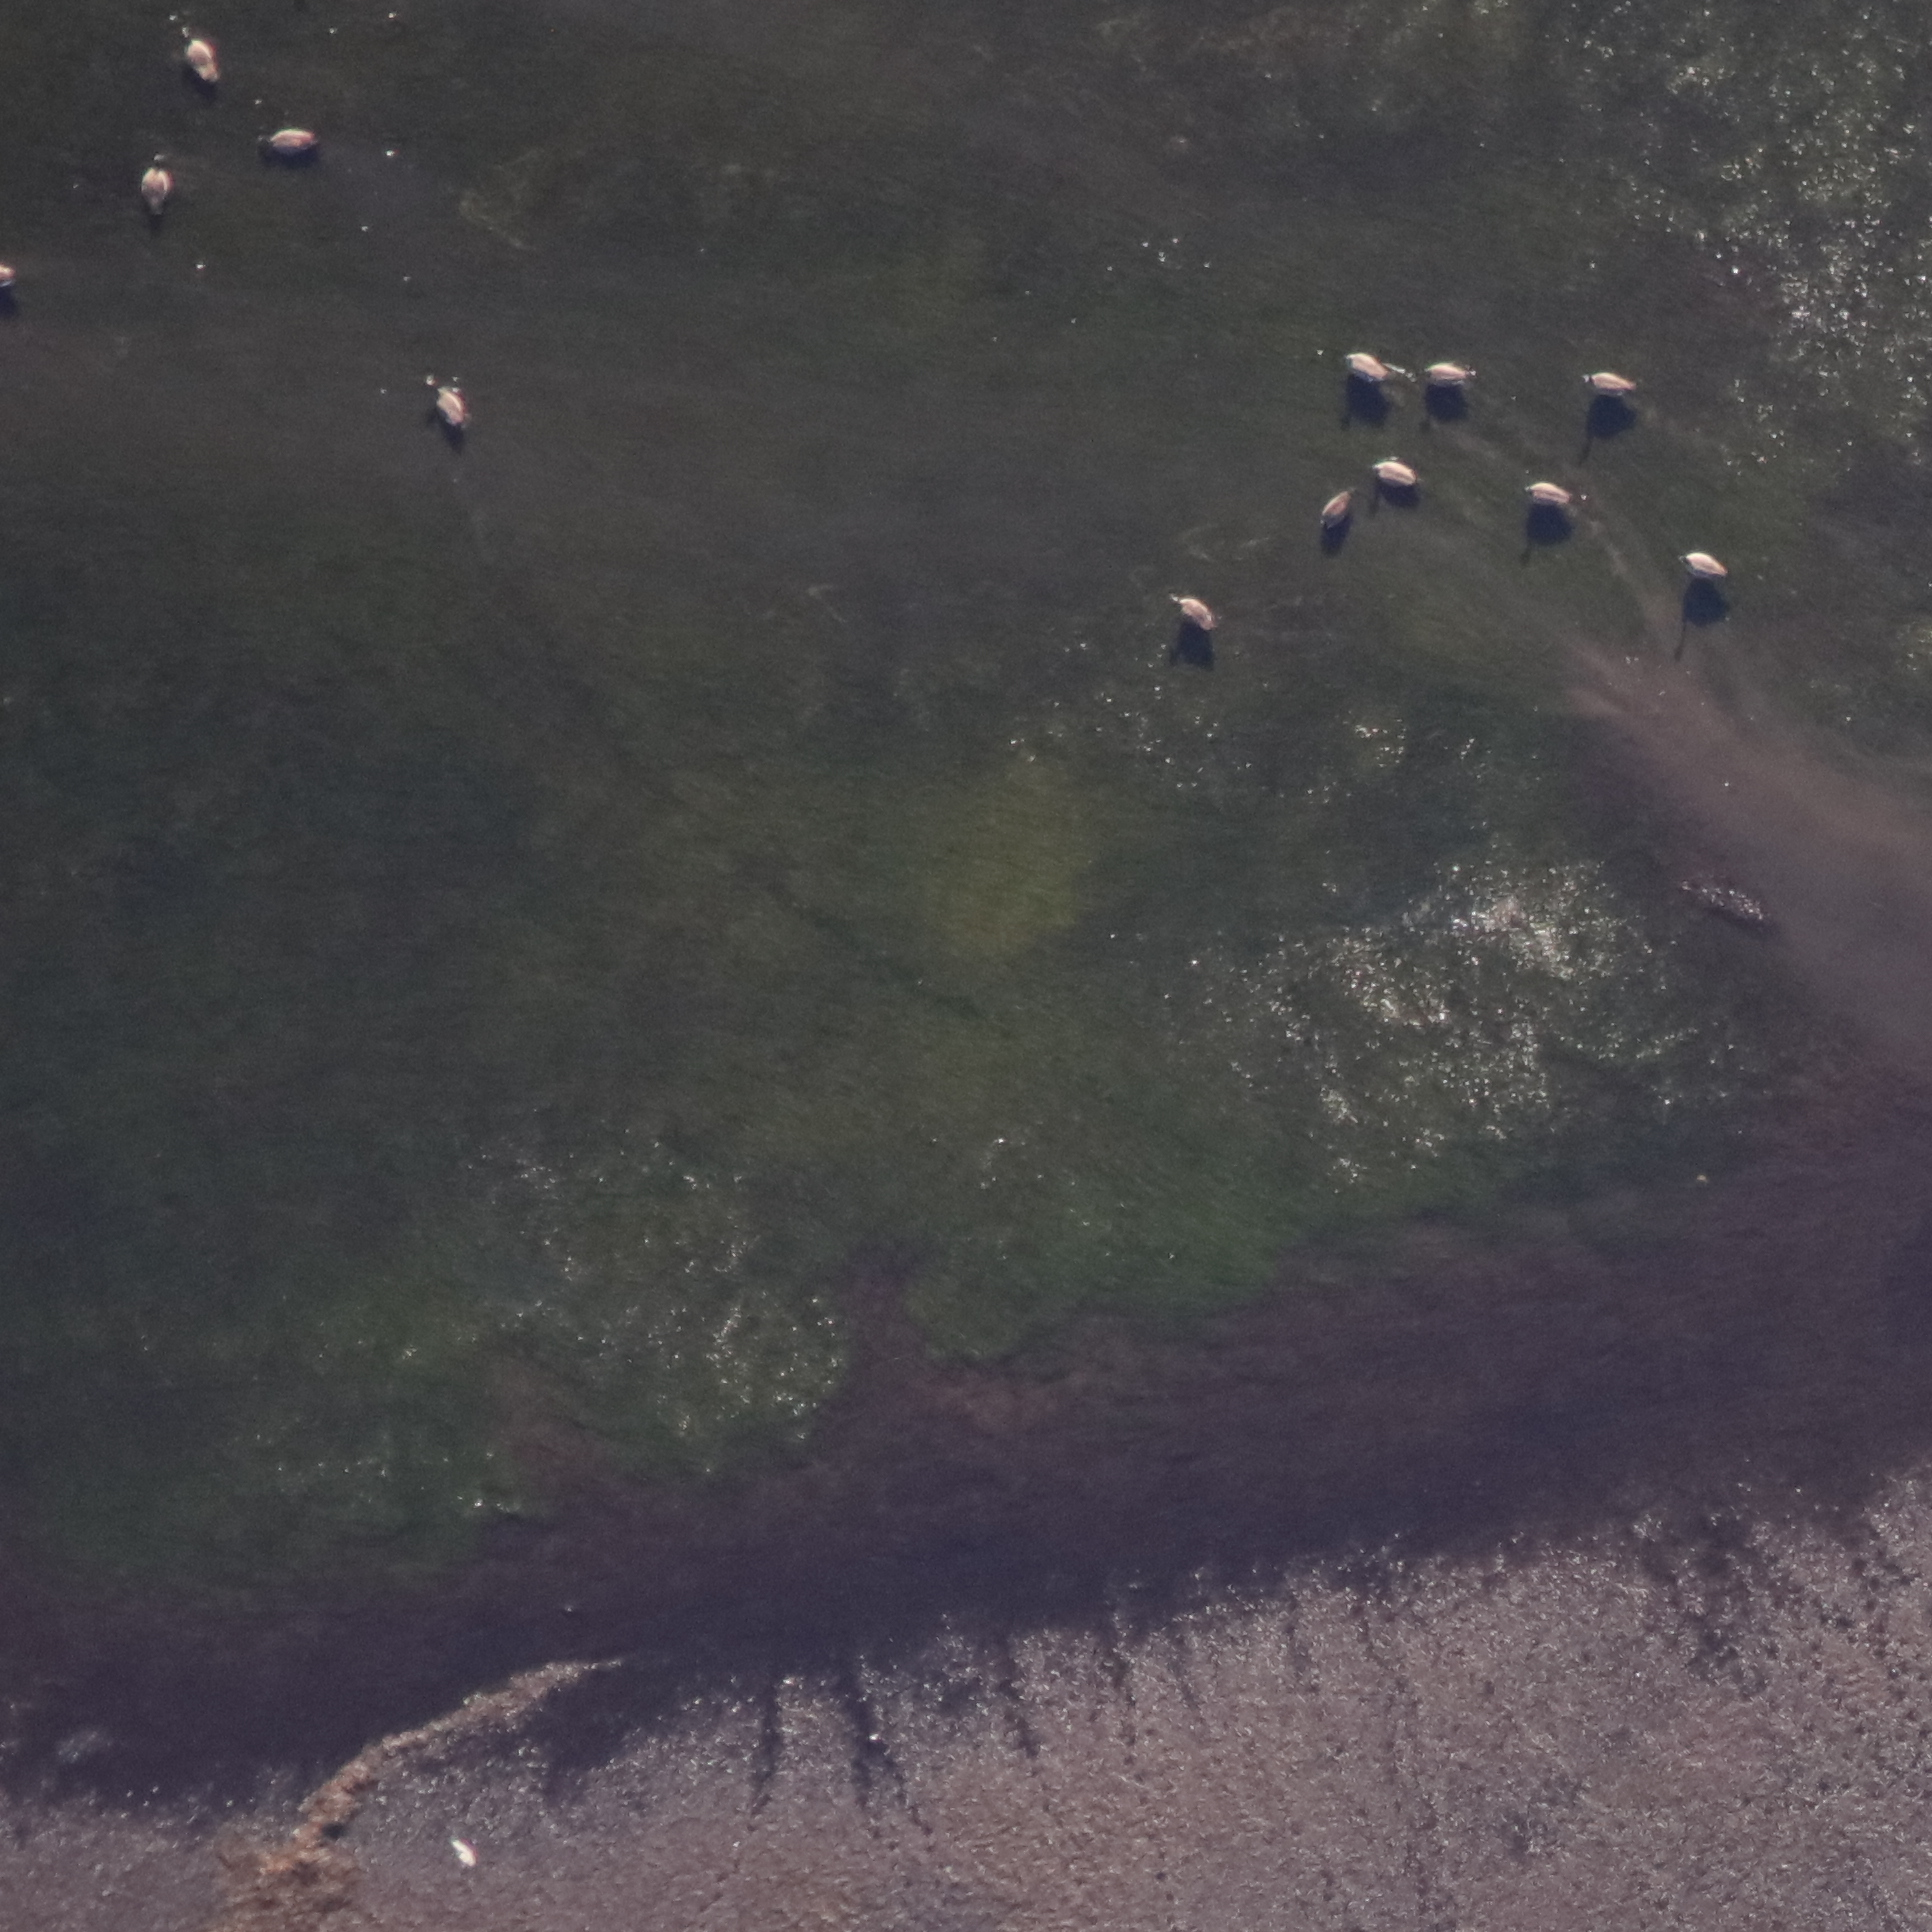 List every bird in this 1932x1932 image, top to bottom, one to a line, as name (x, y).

Canada goose (201, 59)
Canada goose (290, 143)
Canada goose (158, 187)
Canada goose (1369, 371)
Canada goose (1447, 376)
Canada goose (1610, 386)
Canada goose (451, 408)
Canada goose (1399, 476)
Canada goose (1551, 498)
Canada goose (1339, 510)
Canada goose (1706, 568)
Canada goose (1196, 615)